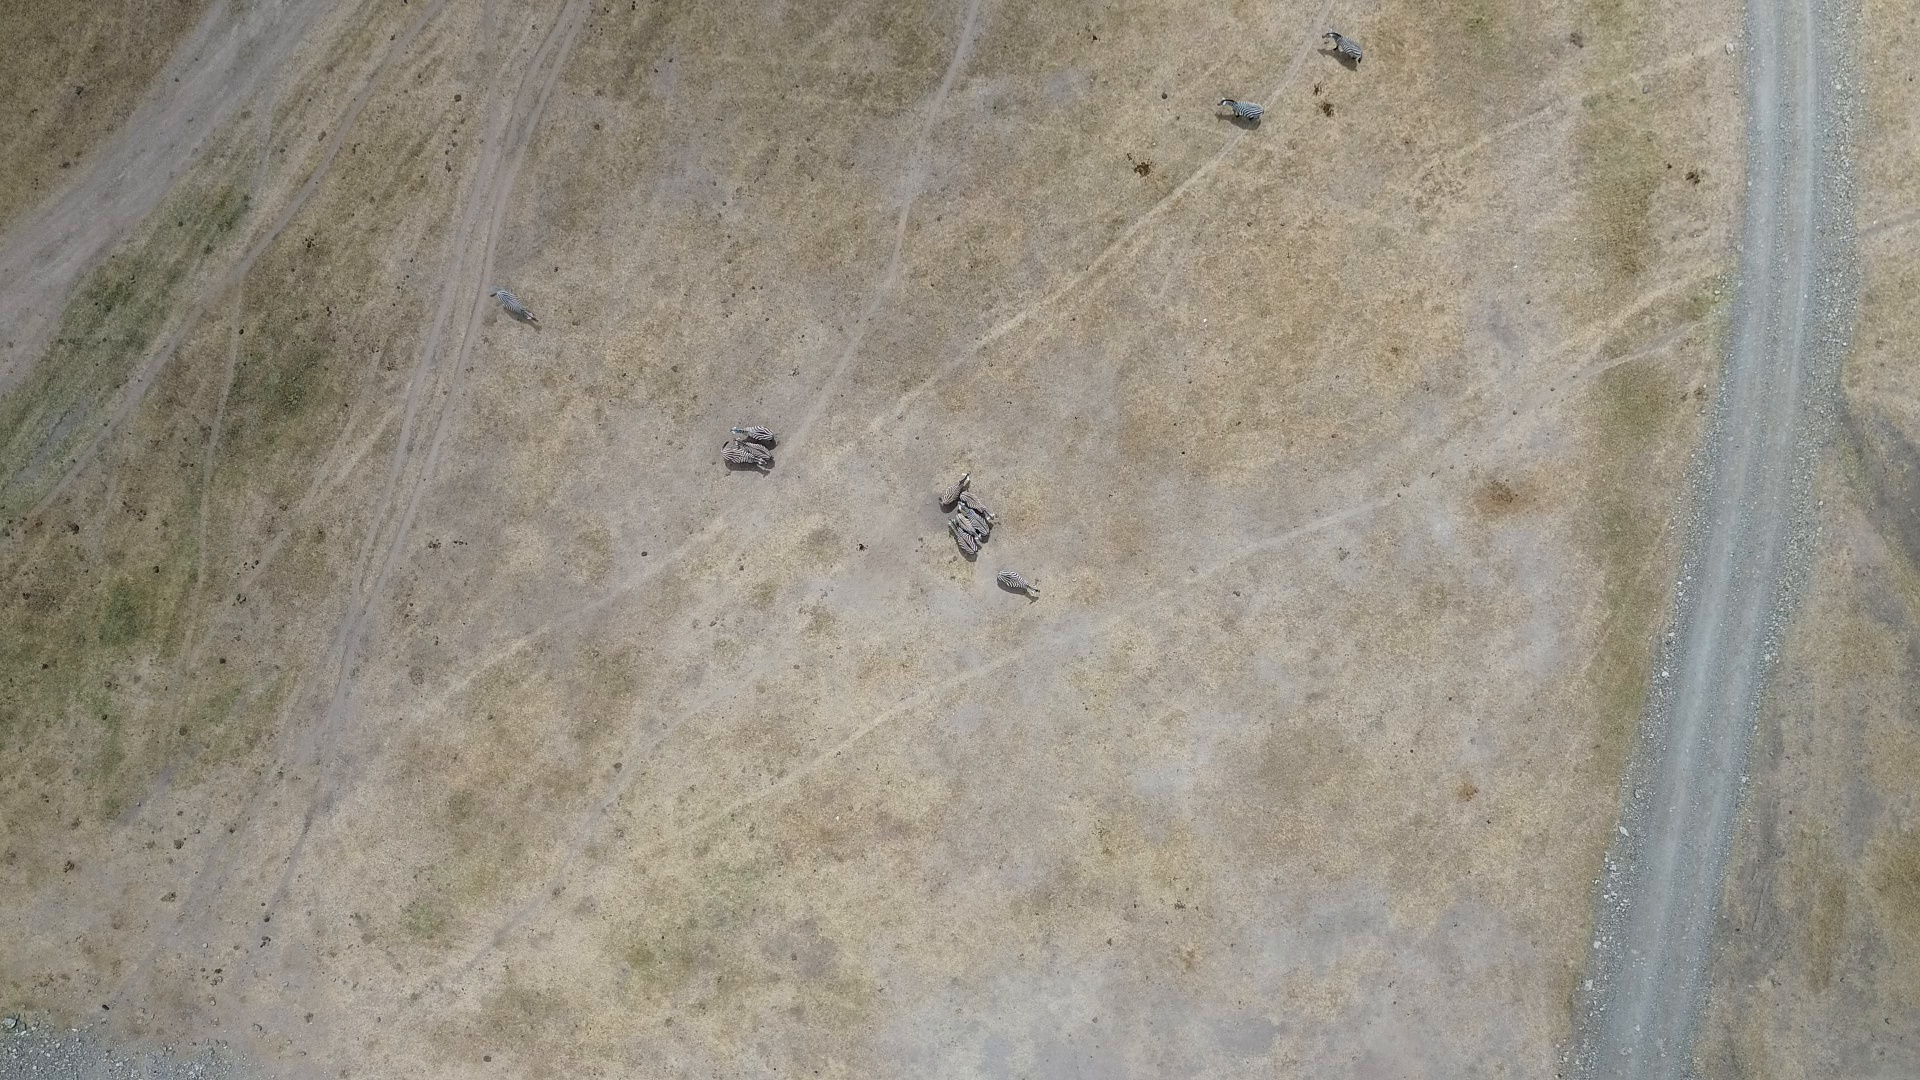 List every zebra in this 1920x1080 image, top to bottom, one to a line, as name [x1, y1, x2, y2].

zebra [1328, 30, 1363, 60]
zebra [1217, 99, 1262, 119]
zebra [490, 286, 534, 322]
zebra [735, 424, 773, 439]
zebra [734, 437, 771, 460]
zebra [723, 448, 767, 466]
zebra [935, 474, 970, 506]
zebra [960, 498, 985, 528]
zebra [961, 504, 979, 539]
zebra [947, 507, 967, 541]
zebra [969, 525, 989, 556]
zebra [998, 569, 1036, 595]